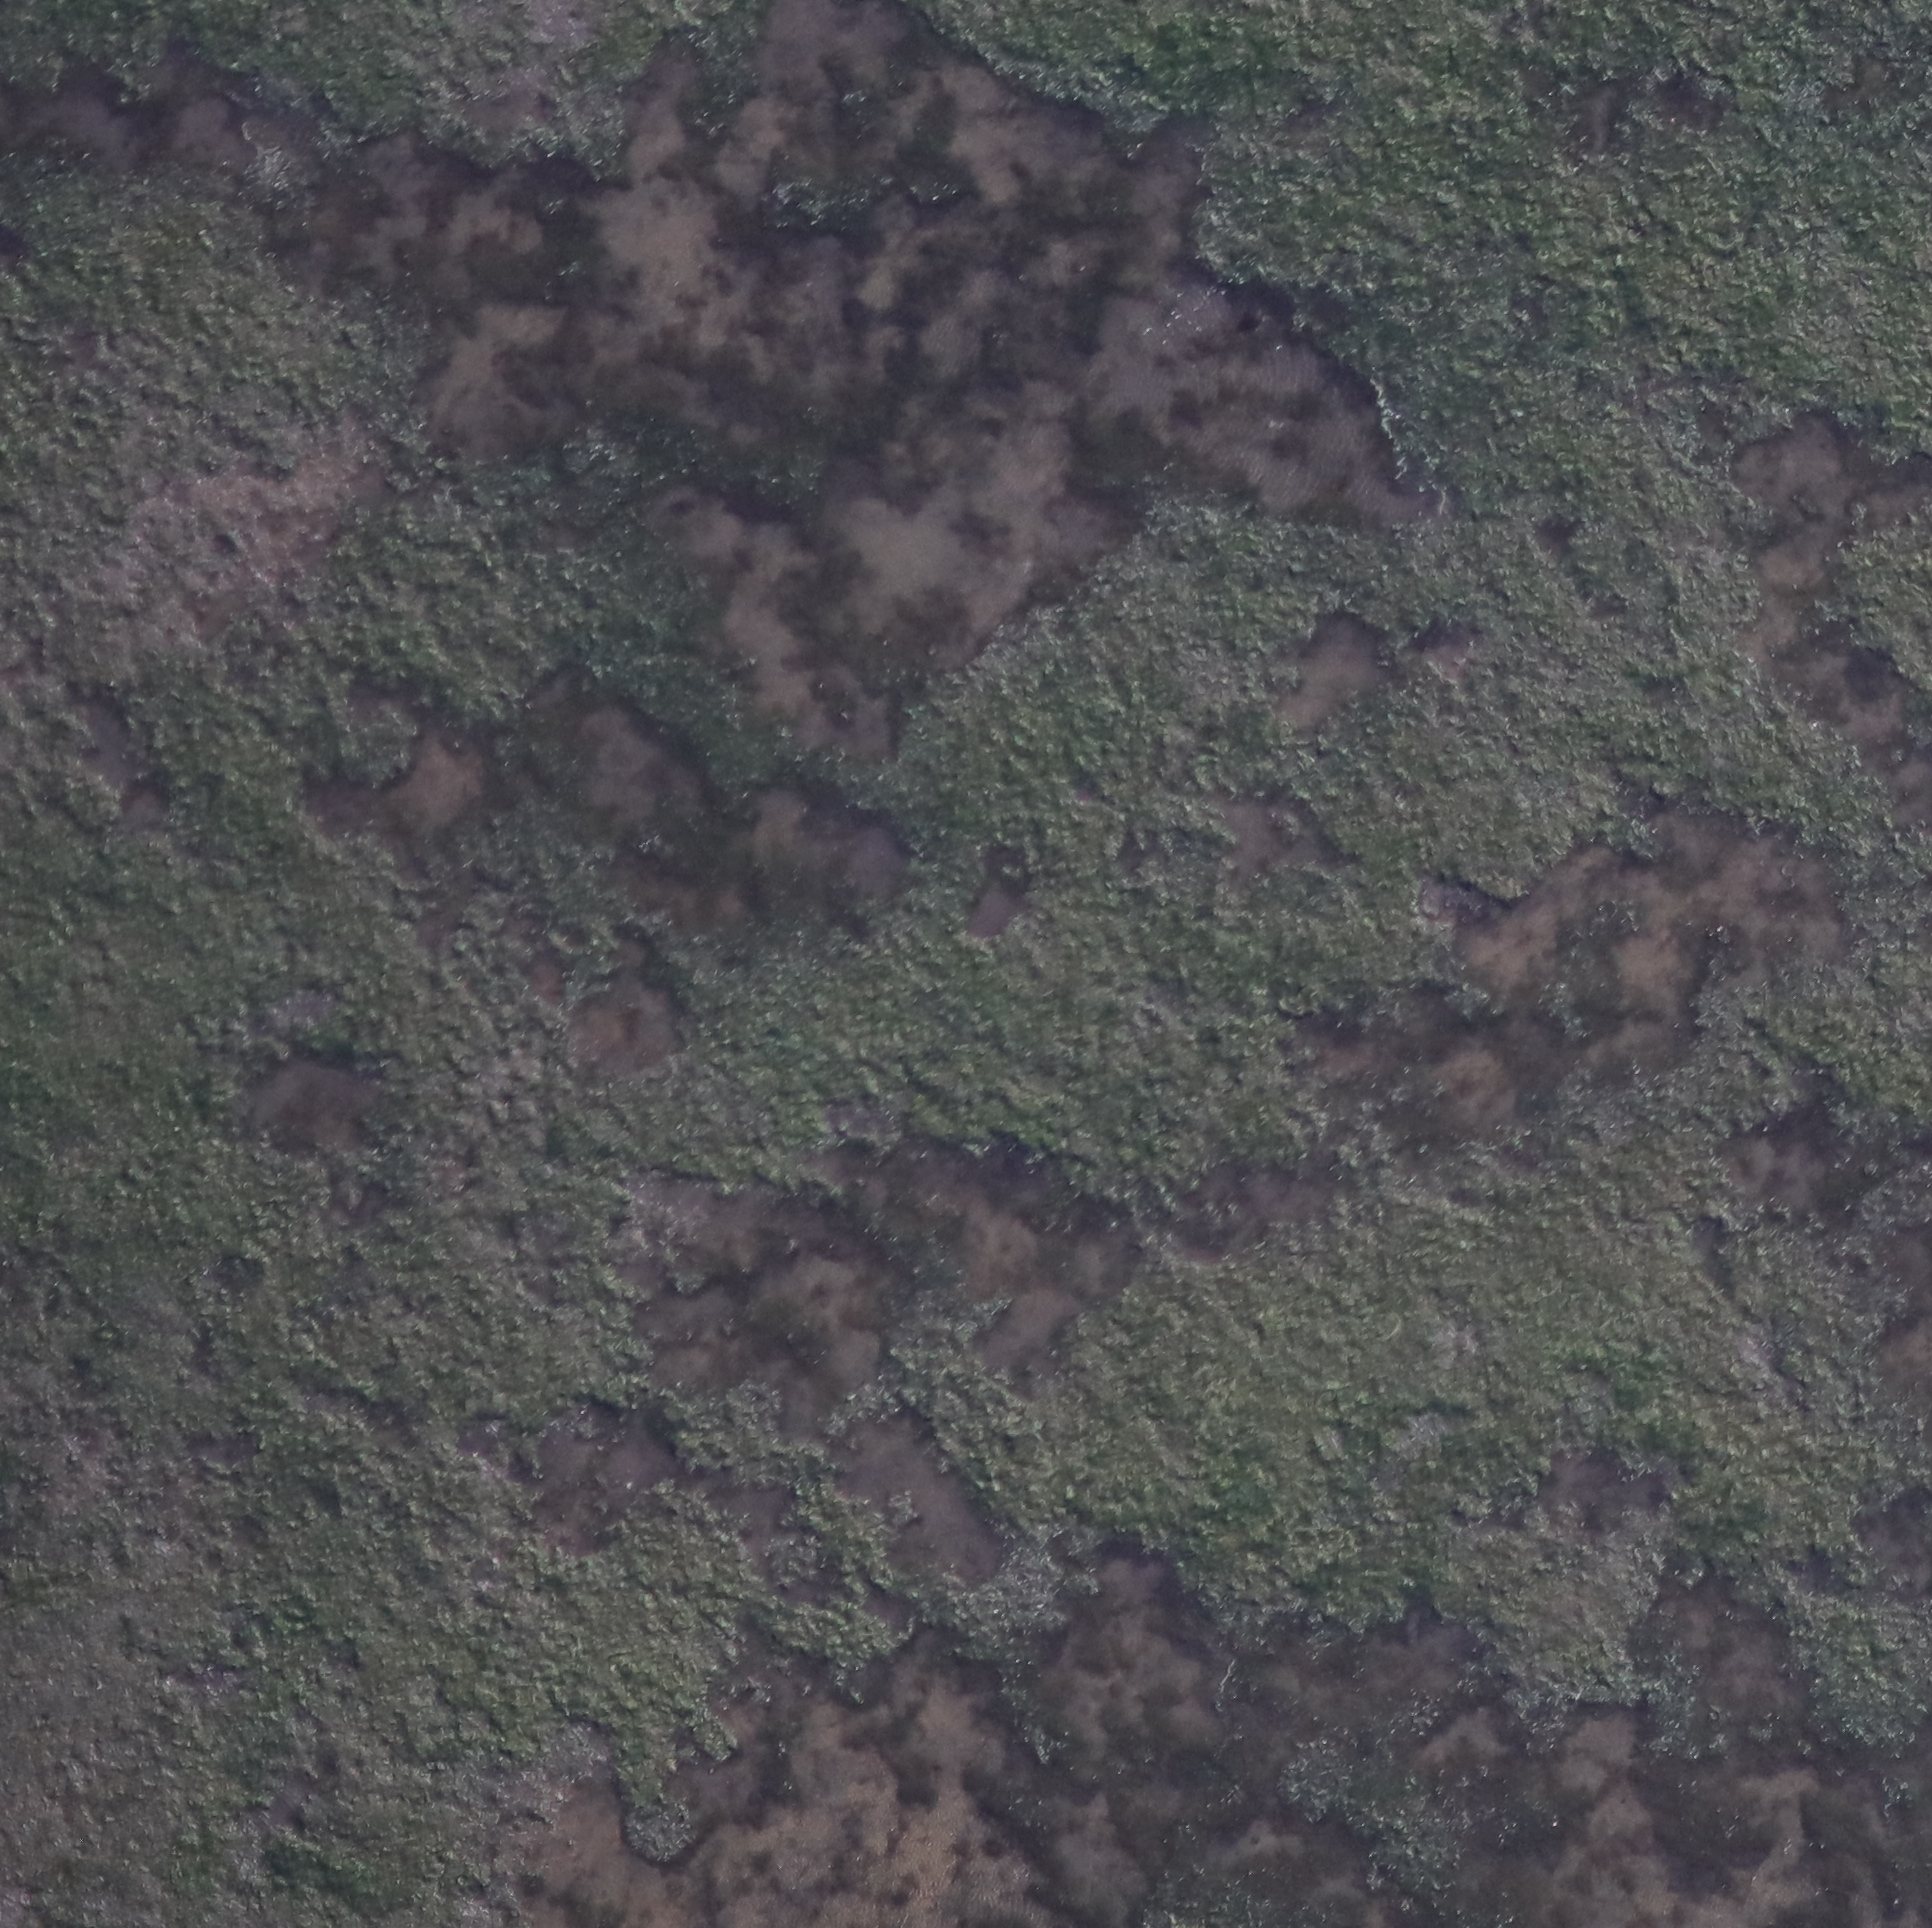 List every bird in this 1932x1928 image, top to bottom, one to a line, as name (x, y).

None